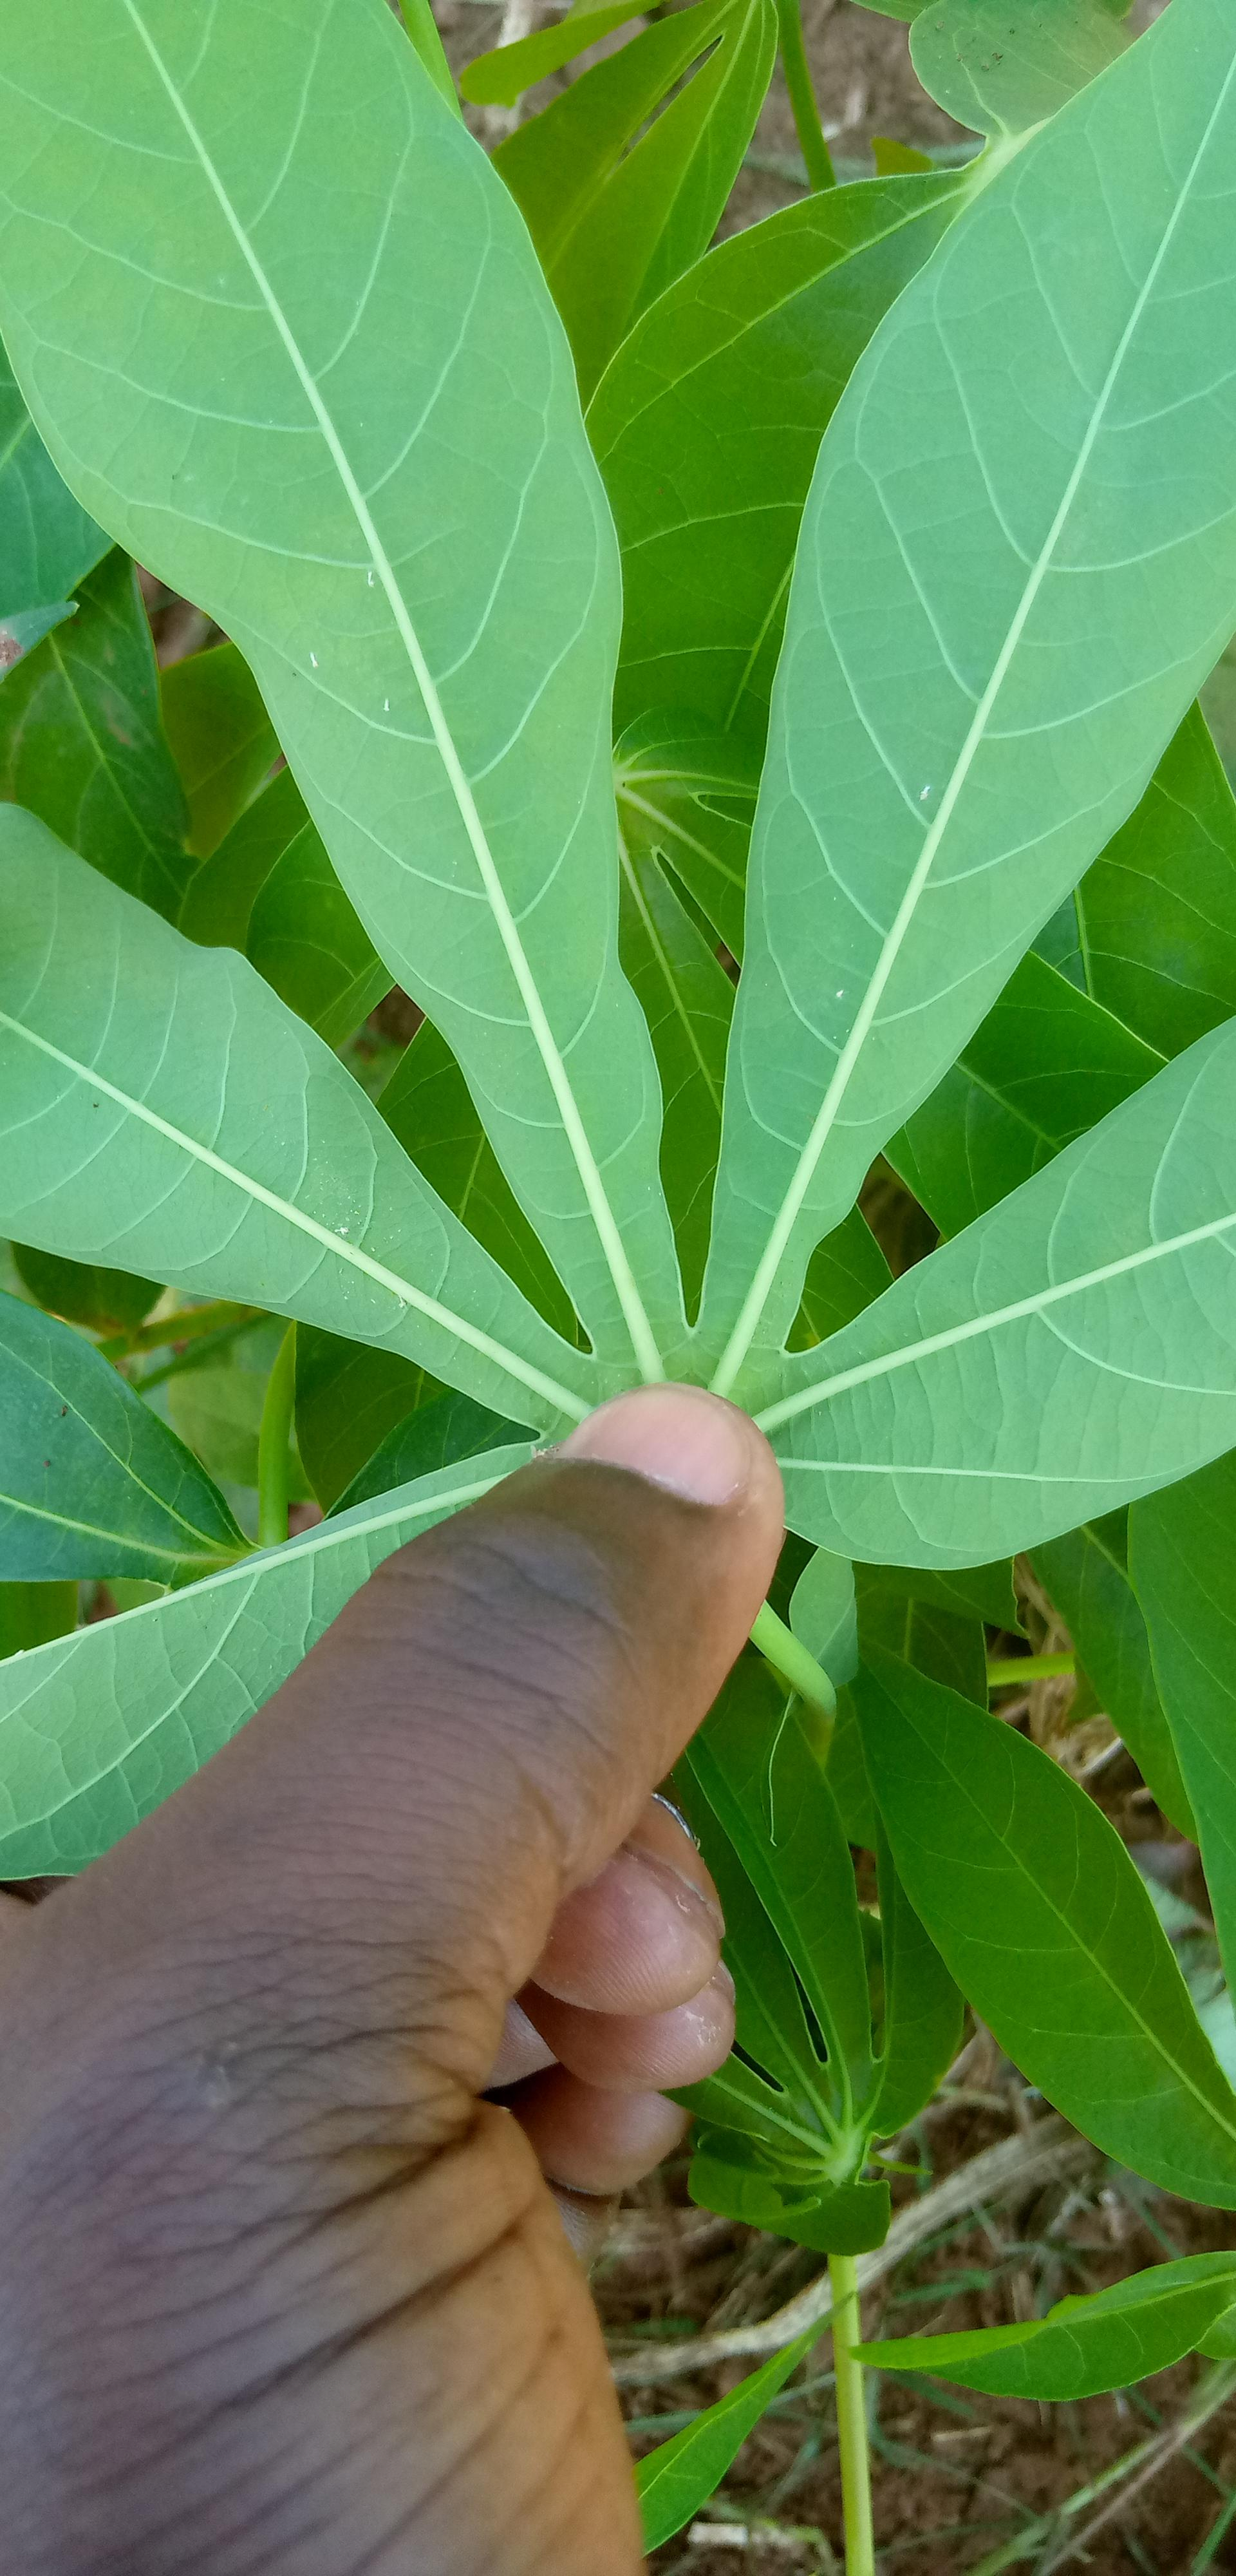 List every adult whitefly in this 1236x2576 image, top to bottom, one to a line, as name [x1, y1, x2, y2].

whitefly [366, 567, 375, 590]
whitefly [307, 647, 321, 669]
whitefly [382, 696, 391, 716]
whitefly [917, 784, 932, 802]
whitefly [833, 987, 846, 998]
whitefly [332, 1222, 351, 1239]